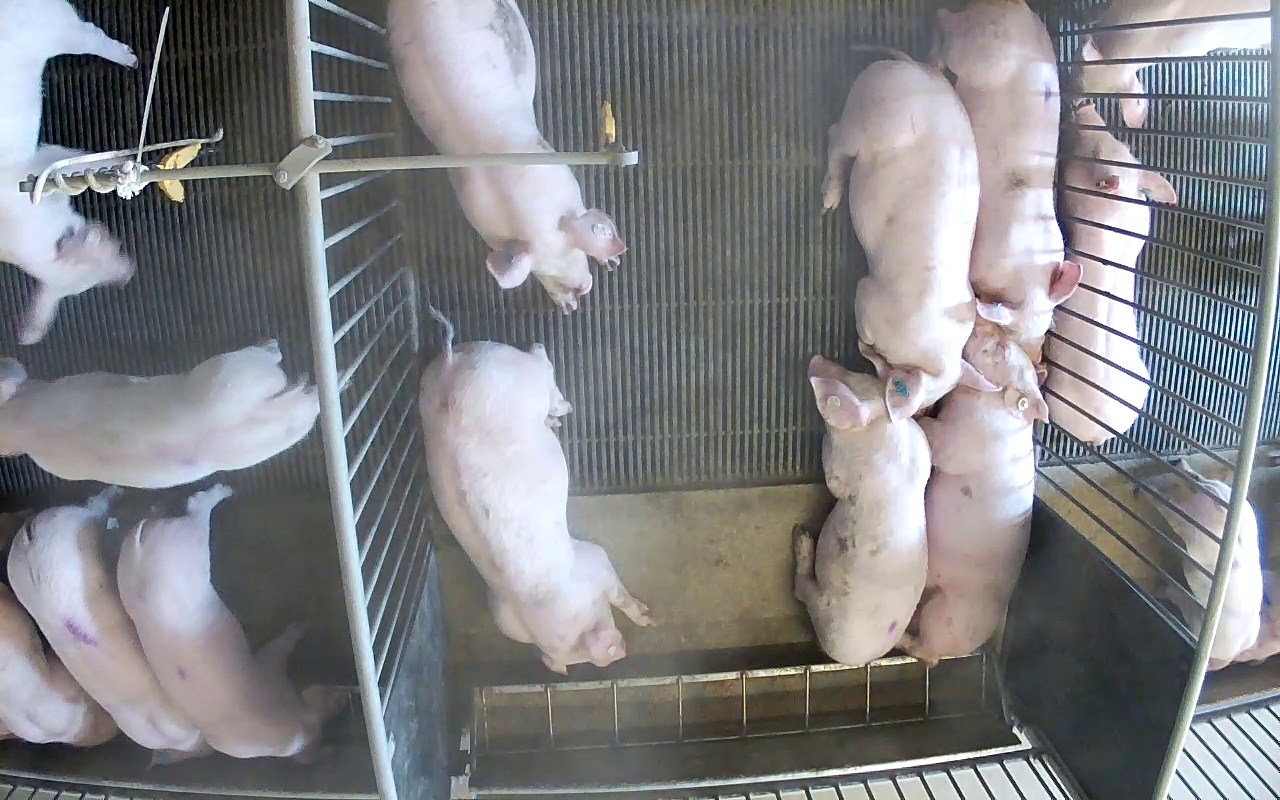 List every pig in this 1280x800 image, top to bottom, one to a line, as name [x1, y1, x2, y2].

pig [2, 0, 141, 347]
pig [387, 0, 628, 315]
pig [1062, 1, 1279, 128]
pig [926, 2, 1082, 365]
pig [817, 42, 1007, 424]
pig [1048, 102, 1178, 445]
pig [421, 306, 661, 675]
pig [895, 316, 1051, 665]
pig [0, 336, 352, 488]
pig [794, 337, 934, 668]
pig [1139, 460, 1260, 662]
pig [115, 485, 350, 766]
pig [6, 489, 216, 769]
pig [0, 506, 123, 747]
pig [1206, 570, 1279, 672]